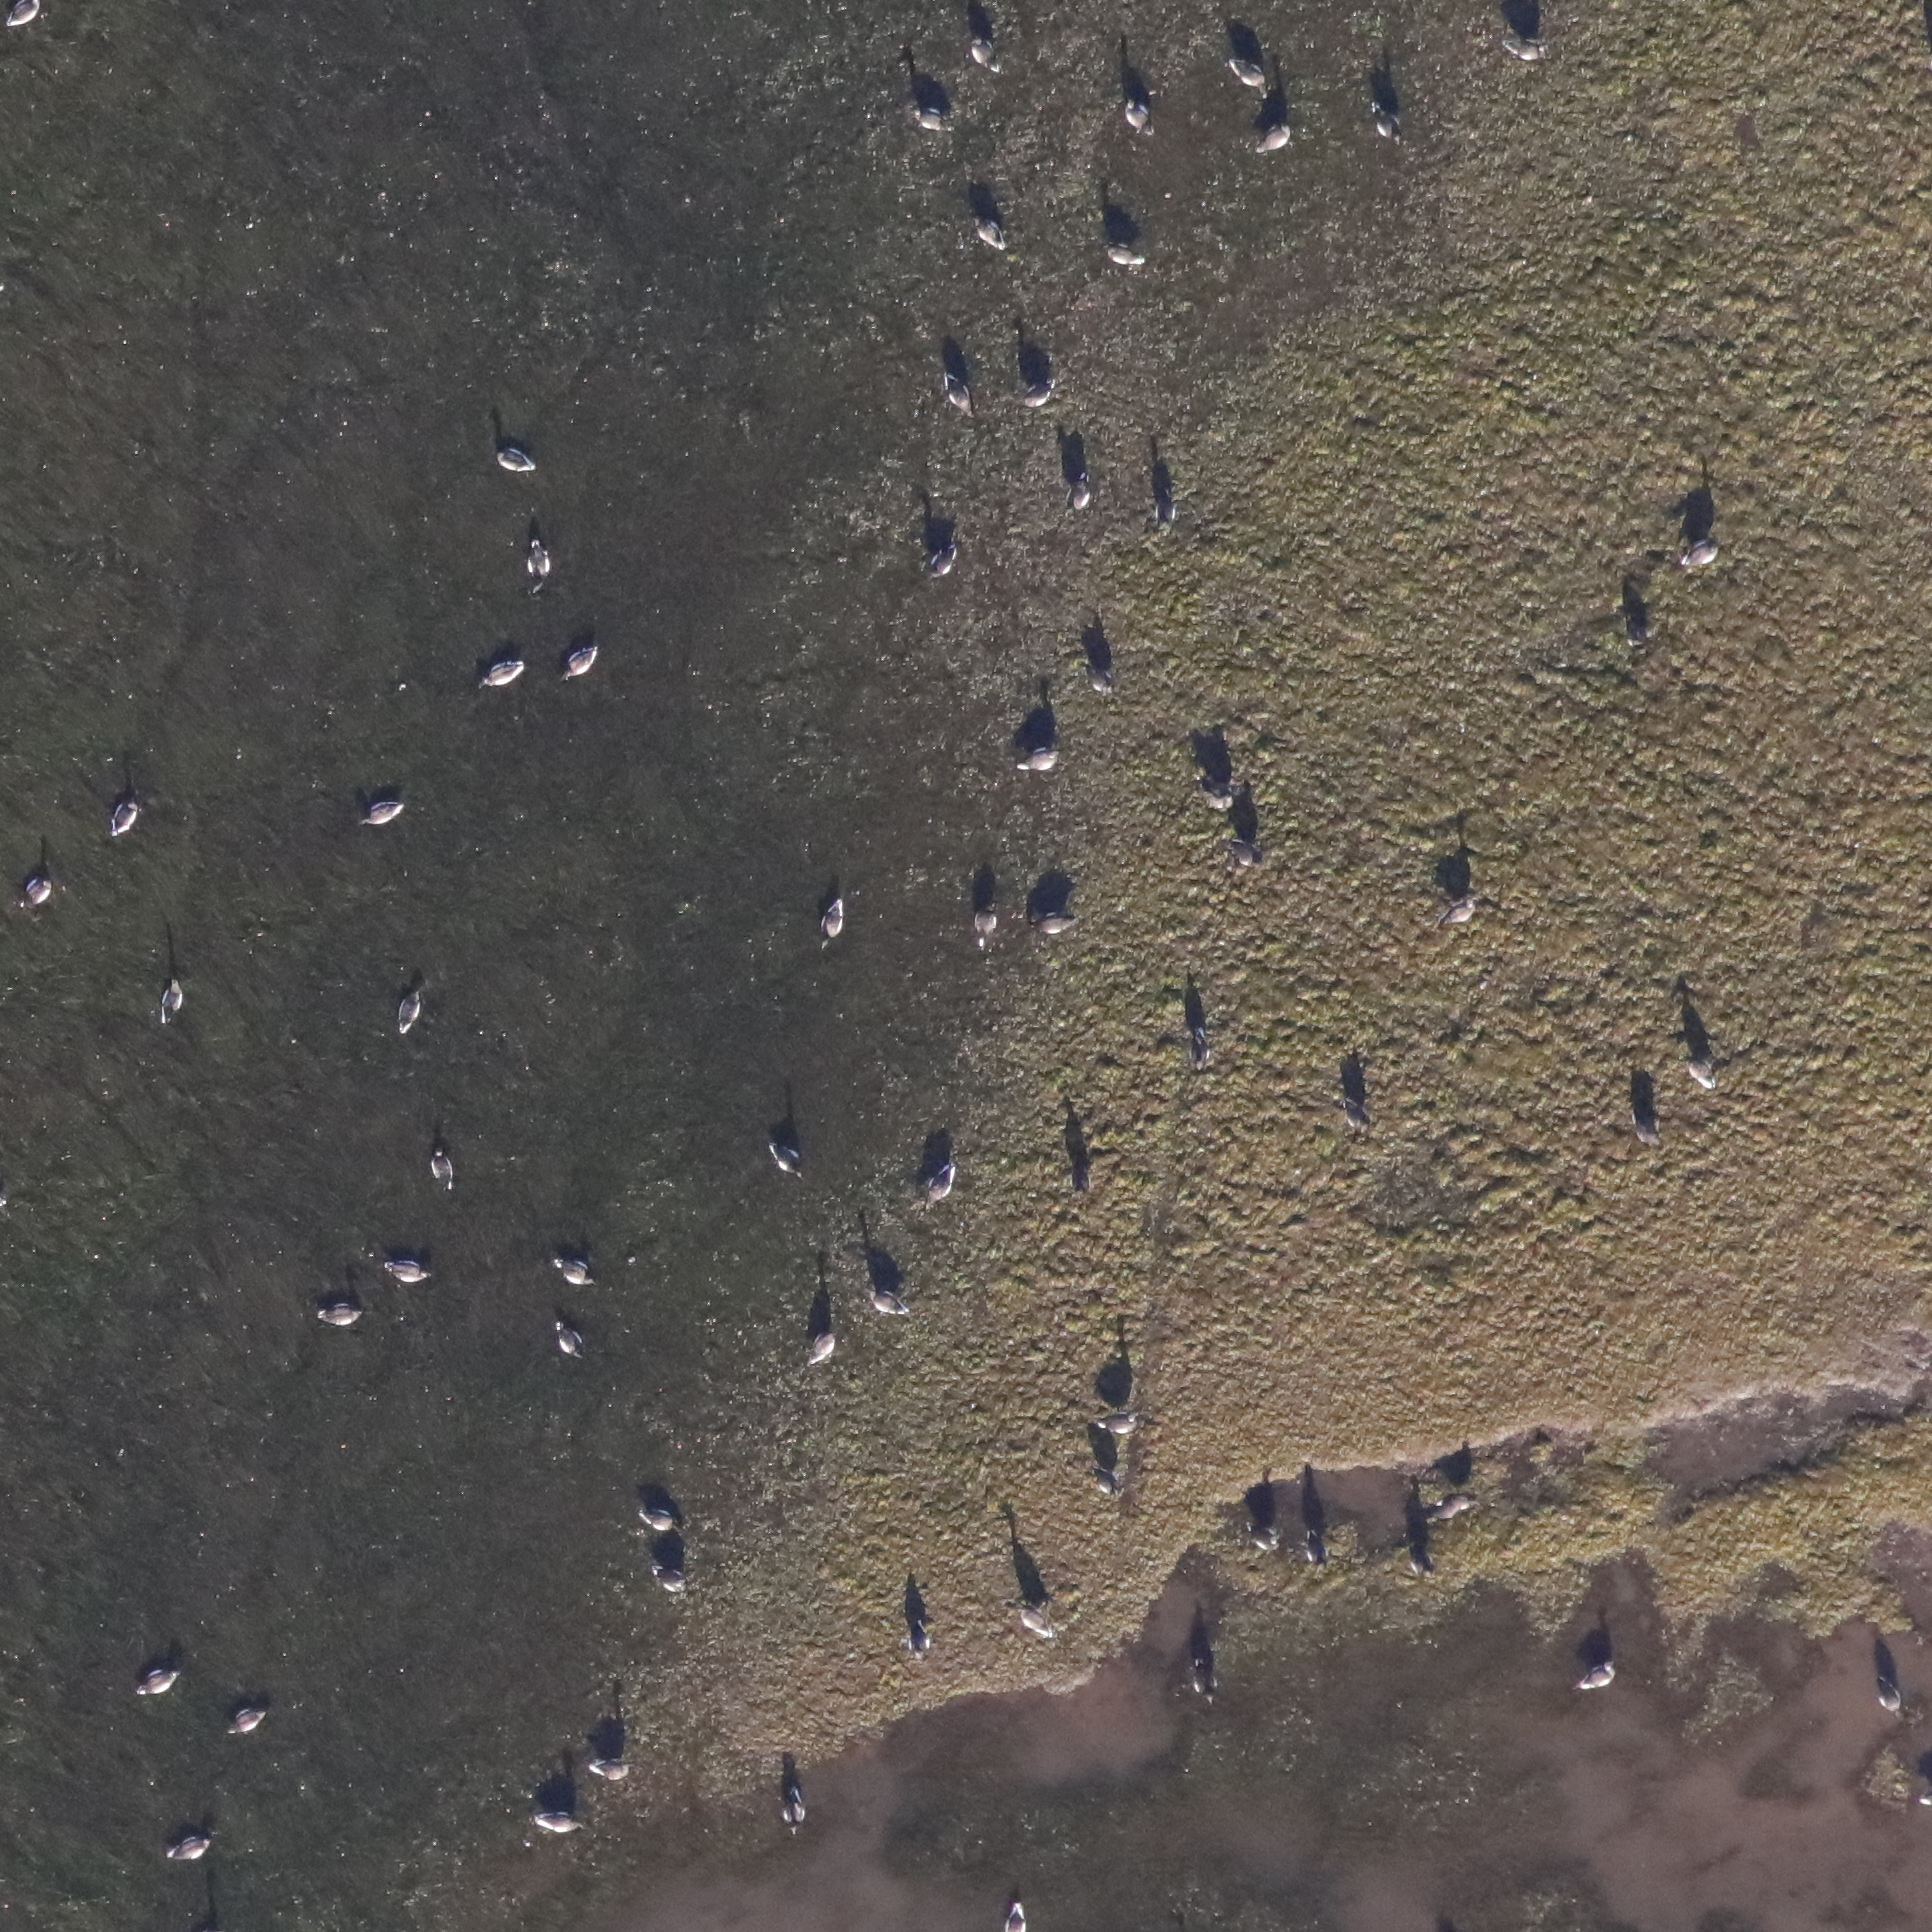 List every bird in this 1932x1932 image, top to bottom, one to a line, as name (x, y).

brant (23, 11)
brant (1529, 47)
brant (983, 54)
brant (1250, 77)
brant (1139, 117)
brant (934, 119)
brant (1390, 125)
brant (1272, 139)
brant (990, 234)
brant (1126, 255)
brant (1041, 396)
brant (960, 397)
brant (513, 460)
brant (1083, 497)
brant (1166, 516)
brant (1702, 555)
brant (539, 562)
brant (940, 562)
brant (1635, 631)
brant (580, 661)
brant (503, 672)
brant (1099, 682)
brant (1039, 761)
brant (1221, 798)
brant (381, 813)
brant (123, 816)
brant (1244, 855)
brant (35, 892)
brant (1465, 913)
brant (833, 920)
brant (1055, 924)
brant (983, 925)
brant (170, 999)
brant (409, 1010)
brant (1197, 1052)
brant (1706, 1073)
brant (1359, 1116)
brant (1647, 1133)
brant (786, 1158)
brant (442, 1169)
brant (940, 1183)
brant (1080, 1183)
brant (407, 1270)
brant (574, 1271)
brant (886, 1302)
brant (342, 1315)
brant (570, 1339)
brant (823, 1346)
brant (1123, 1423)
brant (1109, 1483)
brant (1452, 1504)
brant (661, 1522)
brant (1264, 1542)
brant (1315, 1553)
brant (1418, 1565)
brant (671, 1581)
brant (1031, 1617)
brant (922, 1640)
brant (1596, 1675)
brant (158, 1681)
brant (1201, 1681)
brant (1892, 1696)
brant (245, 1719)
brant (610, 1769)
brant (792, 1812)
brant (559, 1822)
brant (189, 1848)
brant (1014, 1924)